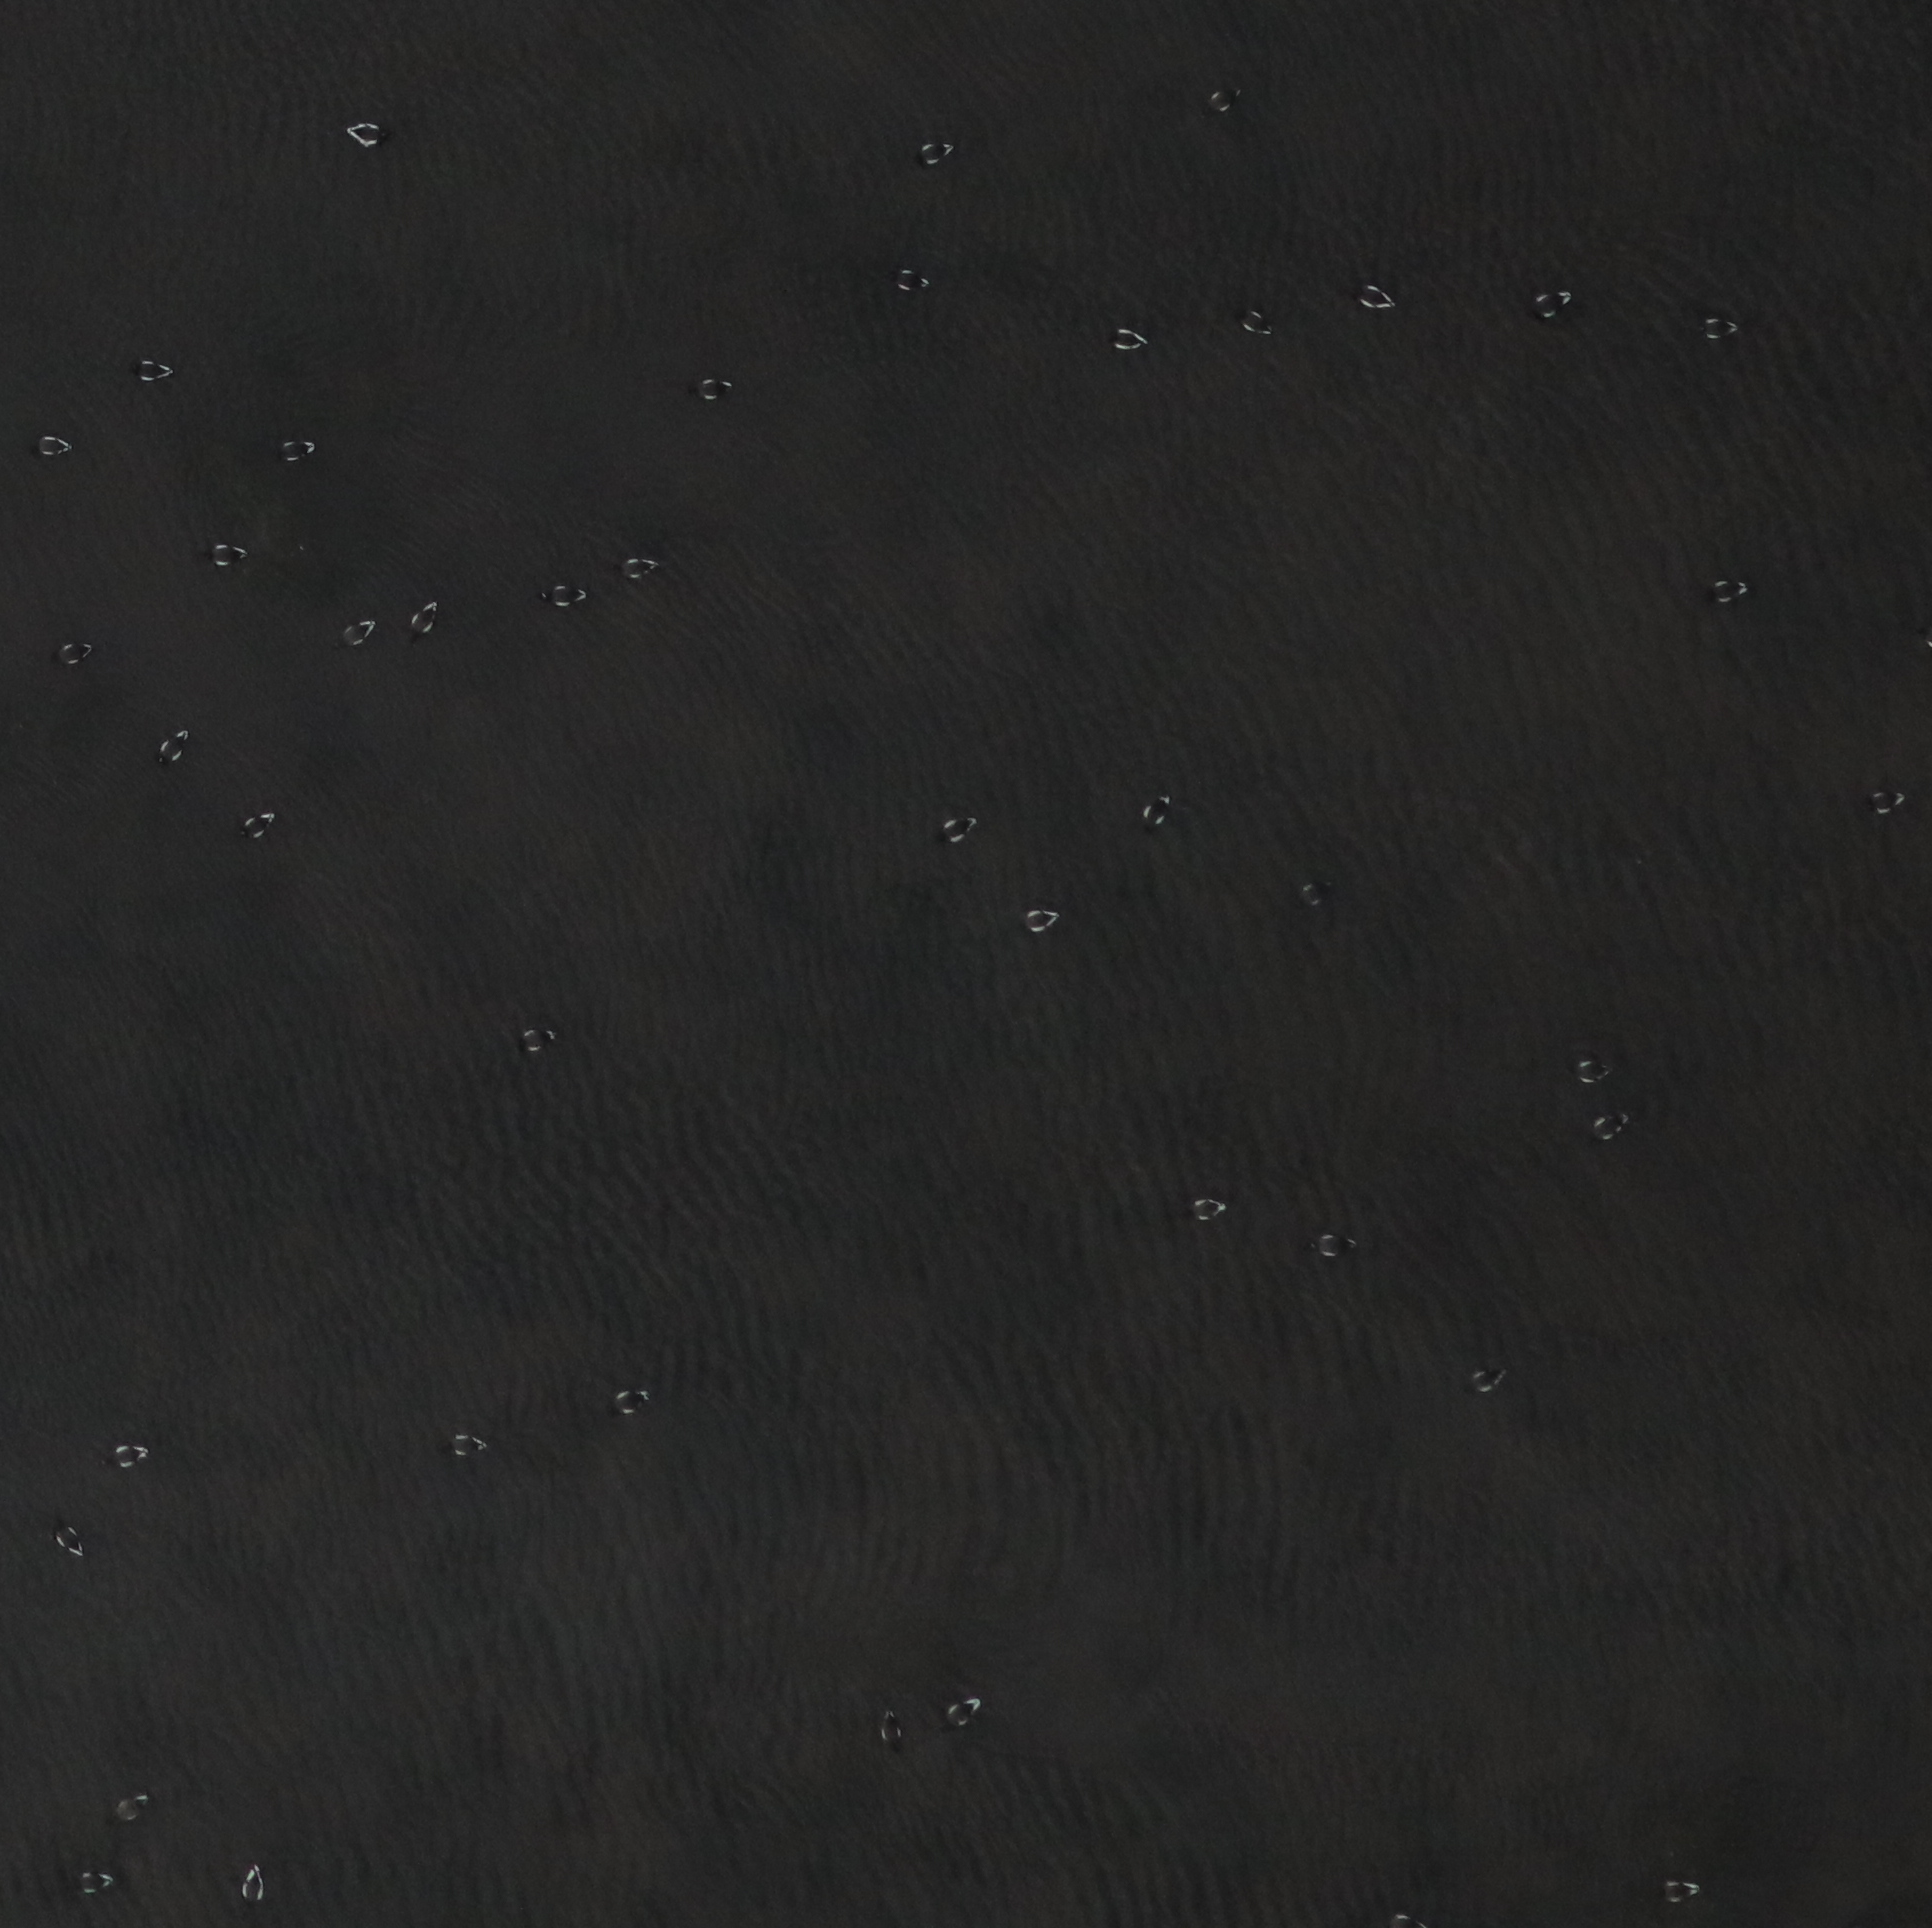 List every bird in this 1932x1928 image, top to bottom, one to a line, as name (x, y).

brant (1223, 101)
brant (368, 136)
brant (932, 153)
brant (910, 282)
brant (1375, 297)
brant (1552, 304)
brant (1254, 323)
brant (1719, 328)
brant (1125, 339)
brant (154, 371)
brant (712, 389)
brant (51, 447)
brant (297, 451)
brant (226, 552)
brant (635, 569)
brant (1730, 592)
brant (563, 595)
brant (421, 620)
brant (356, 635)
brant (74, 655)
brant (170, 748)
brant (1887, 802)
brant (1157, 812)
brant (256, 824)
brant (956, 830)
brant (1312, 893)
brant (1038, 920)
brant (534, 1039)
brant (1591, 1073)
brant (1611, 1126)
brant (1208, 1209)
brant (1331, 1245)
brant (1487, 1377)
brant (629, 1399)
brant (464, 1444)
brant (126, 1455)
brant (70, 1540)
brant (959, 1711)
brant (891, 1728)
brant (130, 1807)
brant (93, 1884)
brant (251, 1886)
brant (1678, 1892)